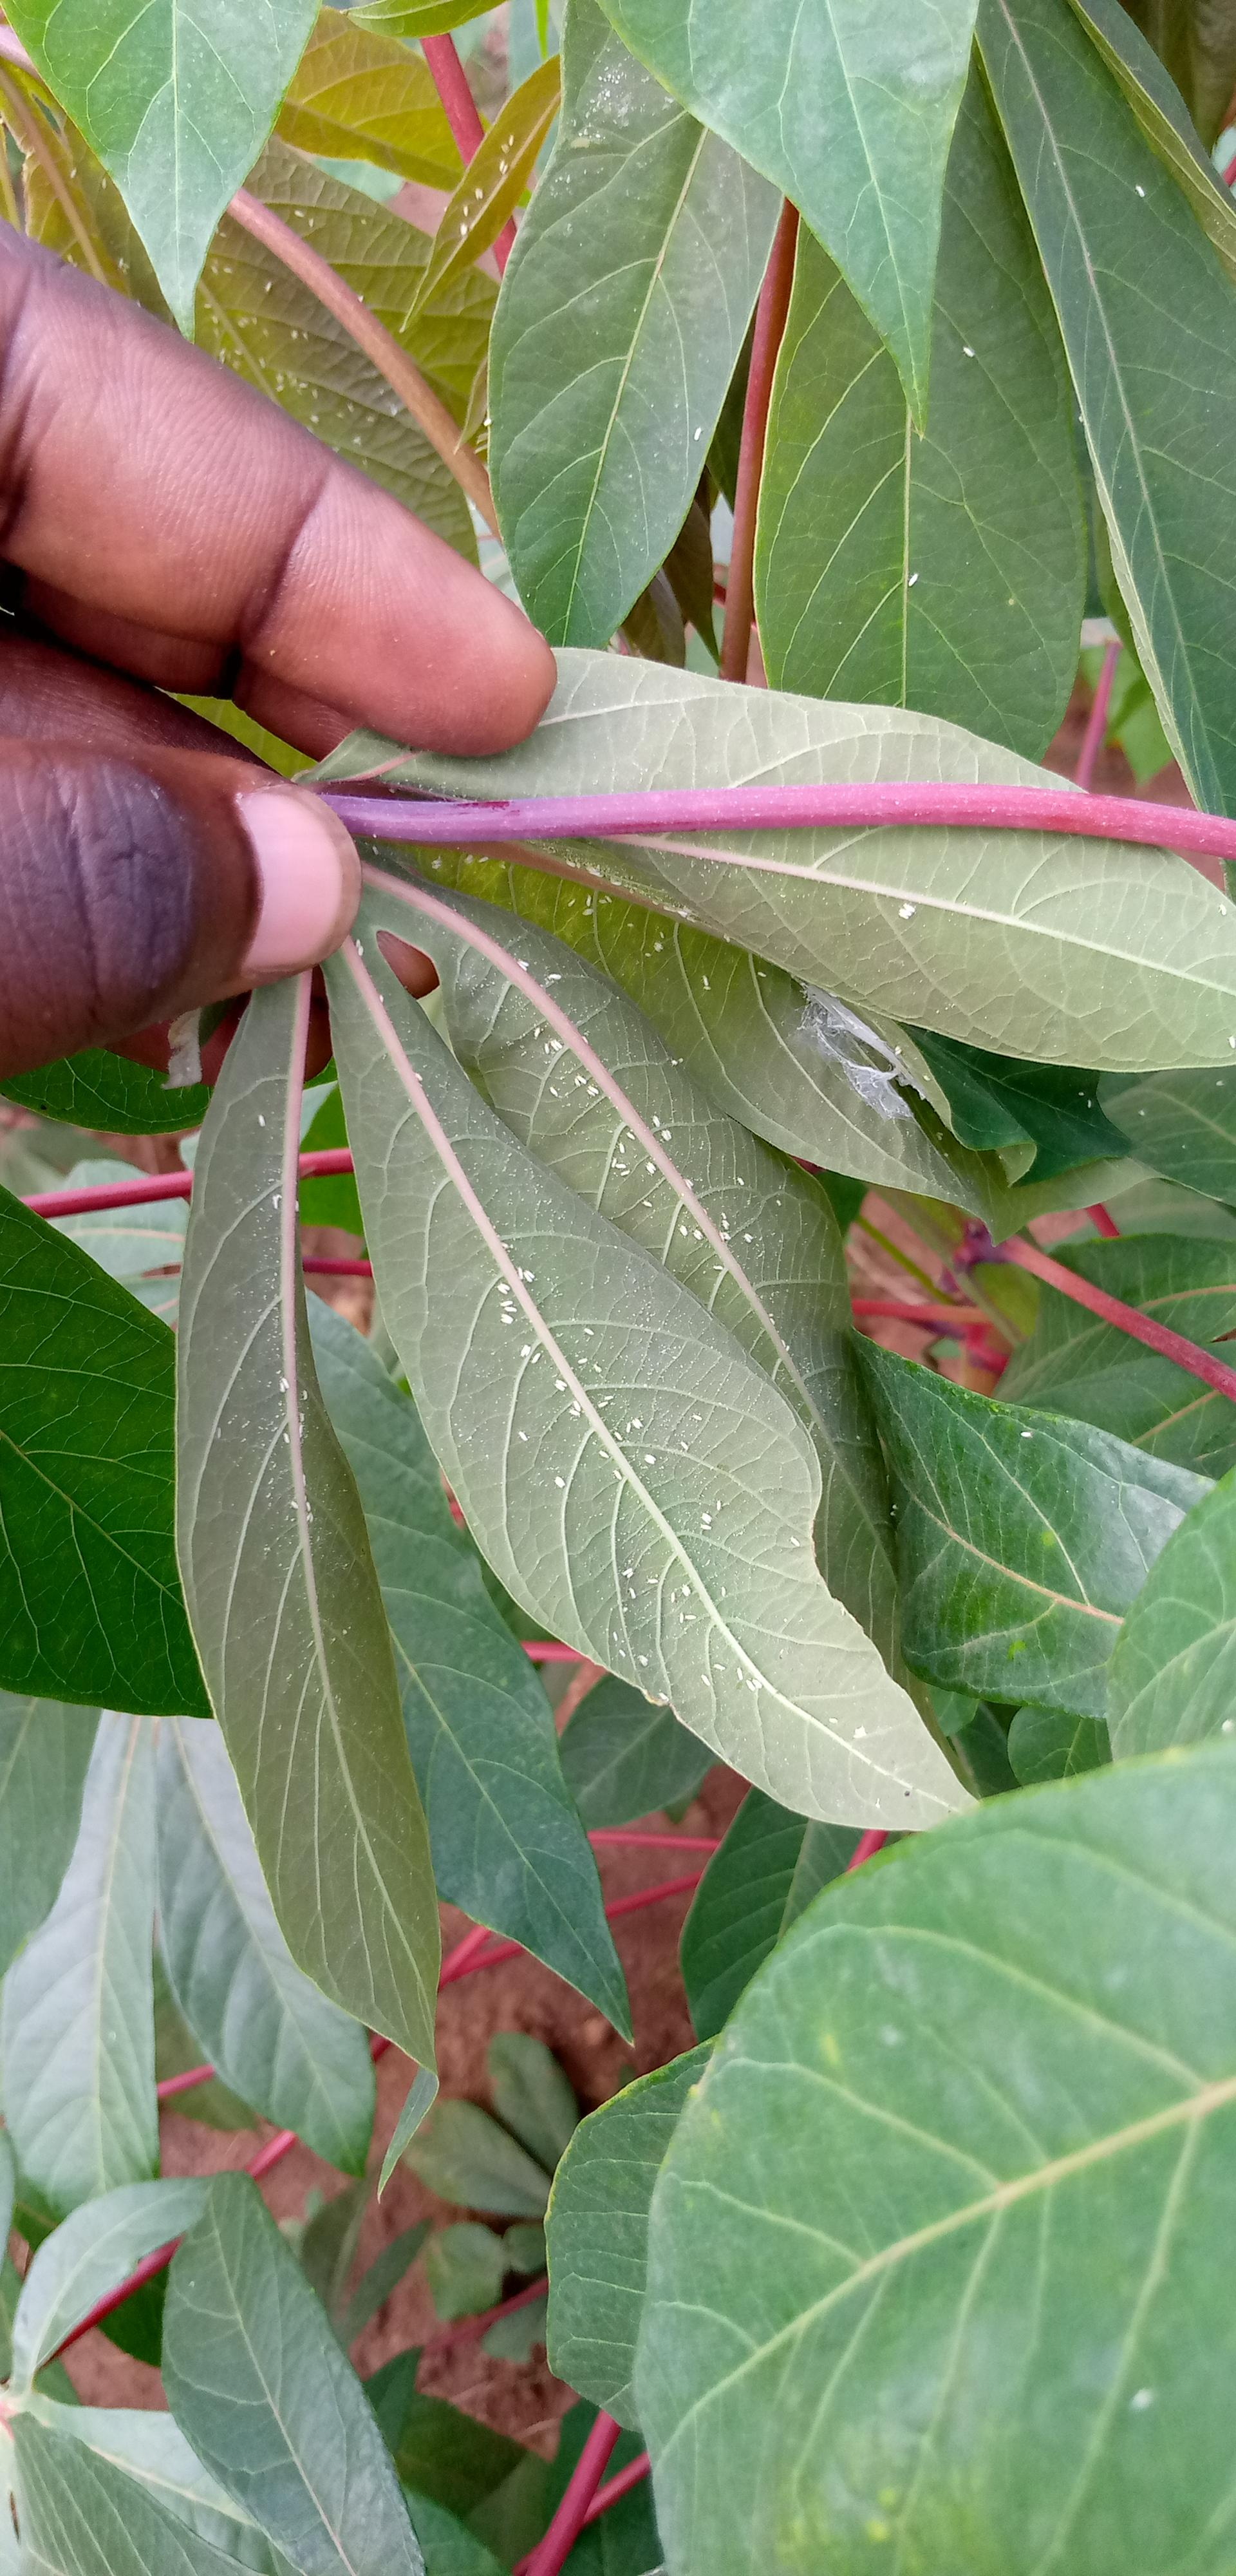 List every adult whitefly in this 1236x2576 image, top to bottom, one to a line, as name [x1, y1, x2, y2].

whitefly [507, 133, 516, 147]
whitefly [499, 158, 509, 175]
whitefly [68, 166, 79, 182]
whitefly [100, 175, 109, 191]
whitefly [1133, 182, 1146, 199]
whitefly [473, 186, 487, 202]
whitefly [461, 204, 470, 218]
whitefly [292, 208, 305, 219]
whitefly [458, 222, 471, 238]
whitefly [262, 278, 276, 296]
whitefly [356, 291, 366, 305]
whitefly [960, 345, 977, 360]
whitefly [308, 413, 321, 424]
whitefly [482, 414, 494, 428]
whitefly [692, 425, 702, 442]
whitefly [907, 572, 920, 589]
whitefly [371, 845, 380, 857]
whitefly [478, 855, 489, 864]
whitefly [565, 857, 577, 868]
whitefly [431, 858, 442, 864]
whitefly [584, 863, 601, 876]
whitefly [431, 864, 441, 869]
whitefly [609, 876, 623, 887]
whitefly [585, 894, 592, 907]
whitefly [605, 894, 613, 904]
whitefly [566, 896, 577, 907]
whitefly [598, 898, 607, 905]
whitefly [903, 902, 917, 913]
whitefly [1217, 902, 1229, 917]
whitefly [898, 907, 913, 915]
whitefly [580, 907, 594, 916]
whitefly [677, 907, 688, 918]
whitefly [896, 912, 910, 920]
whitefly [658, 929, 667, 941]
whitefly [722, 932, 732, 944]
whitefly [355, 936, 361, 947]
whitefly [654, 942, 665, 950]
whitefly [653, 943, 661, 952]
whitefly [357, 945, 364, 958]
whitefly [644, 951, 652, 960]
whitefly [516, 958, 530, 974]
whitefly [756, 970, 768, 979]
whitefly [545, 971, 563, 982]
whitefly [700, 974, 711, 986]
whitefly [702, 985, 712, 992]
whitefly [532, 1025, 545, 1039]
whitefly [1226, 1032, 1236, 1050]
whitefly [550, 1039, 565, 1052]
whitefly [542, 1040, 552, 1056]
whitefly [894, 1045, 901, 1051]
whitefly [895, 1048, 903, 1057]
whitefly [678, 1057, 684, 1064]
whitefly [671, 1059, 677, 1068]
whitefly [415, 1070, 424, 1083]
whitefly [921, 1073, 933, 1083]
whitefly [577, 1074, 588, 1086]
whitefly [574, 1077, 581, 1088]
whitefly [548, 1083, 563, 1100]
whitefly [587, 1084, 600, 1095]
whitefly [586, 1088, 595, 1098]
whitefly [257, 1112, 270, 1129]
whitefly [651, 1115, 661, 1128]
whitefly [664, 1129, 673, 1139]
whitefly [626, 1130, 637, 1141]
whitefly [660, 1131, 669, 1141]
whitefly [617, 1142, 628, 1154]
whitefly [610, 1156, 618, 1171]
whitefly [648, 1160, 657, 1171]
whitefly [615, 1161, 627, 1169]
whitefly [646, 1164, 655, 1175]
whitefly [619, 1168, 633, 1178]
whitefly [736, 1175, 745, 1187]
whitefly [684, 1177, 695, 1191]
whitefly [270, 1191, 282, 1211]
whitefly [294, 1198, 302, 1213]
whitefly [774, 1198, 783, 1207]
whitefly [640, 1199, 655, 1209]
whitefly [720, 1211, 728, 1220]
whitefly [678, 1223, 689, 1236]
whitefly [695, 1229, 704, 1238]
whitefly [719, 1230, 725, 1242]
whitefly [693, 1231, 701, 1240]
whitefly [722, 1231, 729, 1236]
whitefly [744, 1232, 755, 1240]
whitefly [743, 1234, 752, 1244]
whitefly [724, 1235, 732, 1240]
whitefly [712, 1262, 724, 1271]
whitefly [516, 1264, 523, 1281]
whitefly [523, 1269, 536, 1280]
whitefly [523, 1272, 532, 1284]
whitefly [499, 1283, 510, 1291]
whitefly [496, 1284, 508, 1296]
whitefly [499, 1300, 514, 1307]
whitefly [503, 1306, 517, 1313]
whitefly [767, 1312, 774, 1317]
whitefly [501, 1312, 514, 1320]
whitefly [500, 1317, 514, 1326]
whitefly [768, 1317, 776, 1325]
whitefly [583, 1327, 596, 1337]
whitefly [781, 1338, 786, 1348]
whitefly [520, 1342, 529, 1359]
whitefly [527, 1345, 531, 1358]
whitefly [786, 1345, 791, 1352]
whitefly [531, 1350, 541, 1366]
whitefly [577, 1356, 588, 1365]
whitefly [592, 1361, 604, 1374]
whitefly [281, 1376, 290, 1390]
whitefly [554, 1378, 568, 1388]
whitefly [279, 1381, 286, 1394]
whitefly [554, 1383, 566, 1392]
whitefly [300, 1388, 310, 1401]
whitefly [603, 1394, 616, 1402]
whitefly [573, 1397, 582, 1412]
whitefly [597, 1401, 610, 1410]
whitefly [568, 1408, 583, 1418]
whitefly [691, 1410, 705, 1425]
whitefly [298, 1410, 306, 1421]
whitefly [635, 1416, 646, 1428]
whitefly [632, 1417, 641, 1430]
whitefly [624, 1419, 633, 1434]
whitefly [516, 1428, 530, 1444]
whitefly [613, 1430, 624, 1442]
whitefly [1019, 1430, 1033, 1439]
whitefly [281, 1430, 291, 1444]
whitefly [680, 1439, 691, 1452]
whitefly [598, 1448, 610, 1461]
whitefly [643, 1452, 659, 1465]
whitefly [612, 1468, 624, 1482]
whitefly [553, 1473, 568, 1490]
whitefly [715, 1497, 724, 1513]
whitefly [290, 1499, 299, 1510]
whitefly [306, 1501, 312, 1512]
whitefly [892, 1502, 900, 1510]
whitefly [700, 1510, 713, 1524]
whitefly [890, 1510, 897, 1517]
whitefly [699, 1523, 713, 1532]
whitefly [789, 1535, 805, 1549]
whitefly [622, 1566, 633, 1577]
whitefly [627, 1571, 634, 1582]
whitefly [645, 1576, 660, 1586]
whitefly [680, 1581, 692, 1598]
whitefly [720, 1584, 728, 1598]
whitefly [627, 1585, 638, 1601]
whitefly [669, 1589, 677, 1606]
whitefly [679, 1608, 685, 1627]
whitefly [684, 1611, 698, 1623]
whitefly [612, 1629, 621, 1643]
whitefly [618, 1647, 626, 1658]
whitefly [636, 1654, 650, 1668]
whitefly [712, 1662, 727, 1672]
whitefly [735, 1665, 744, 1681]
whitefly [699, 1672, 713, 1687]
whitefly [751, 1677, 763, 1690]
whitefly [745, 1678, 756, 1692]
whitefly [828, 1716, 839, 1725]
whitefly [853, 1726, 867, 1733]
whitefly [853, 1732, 869, 1739]